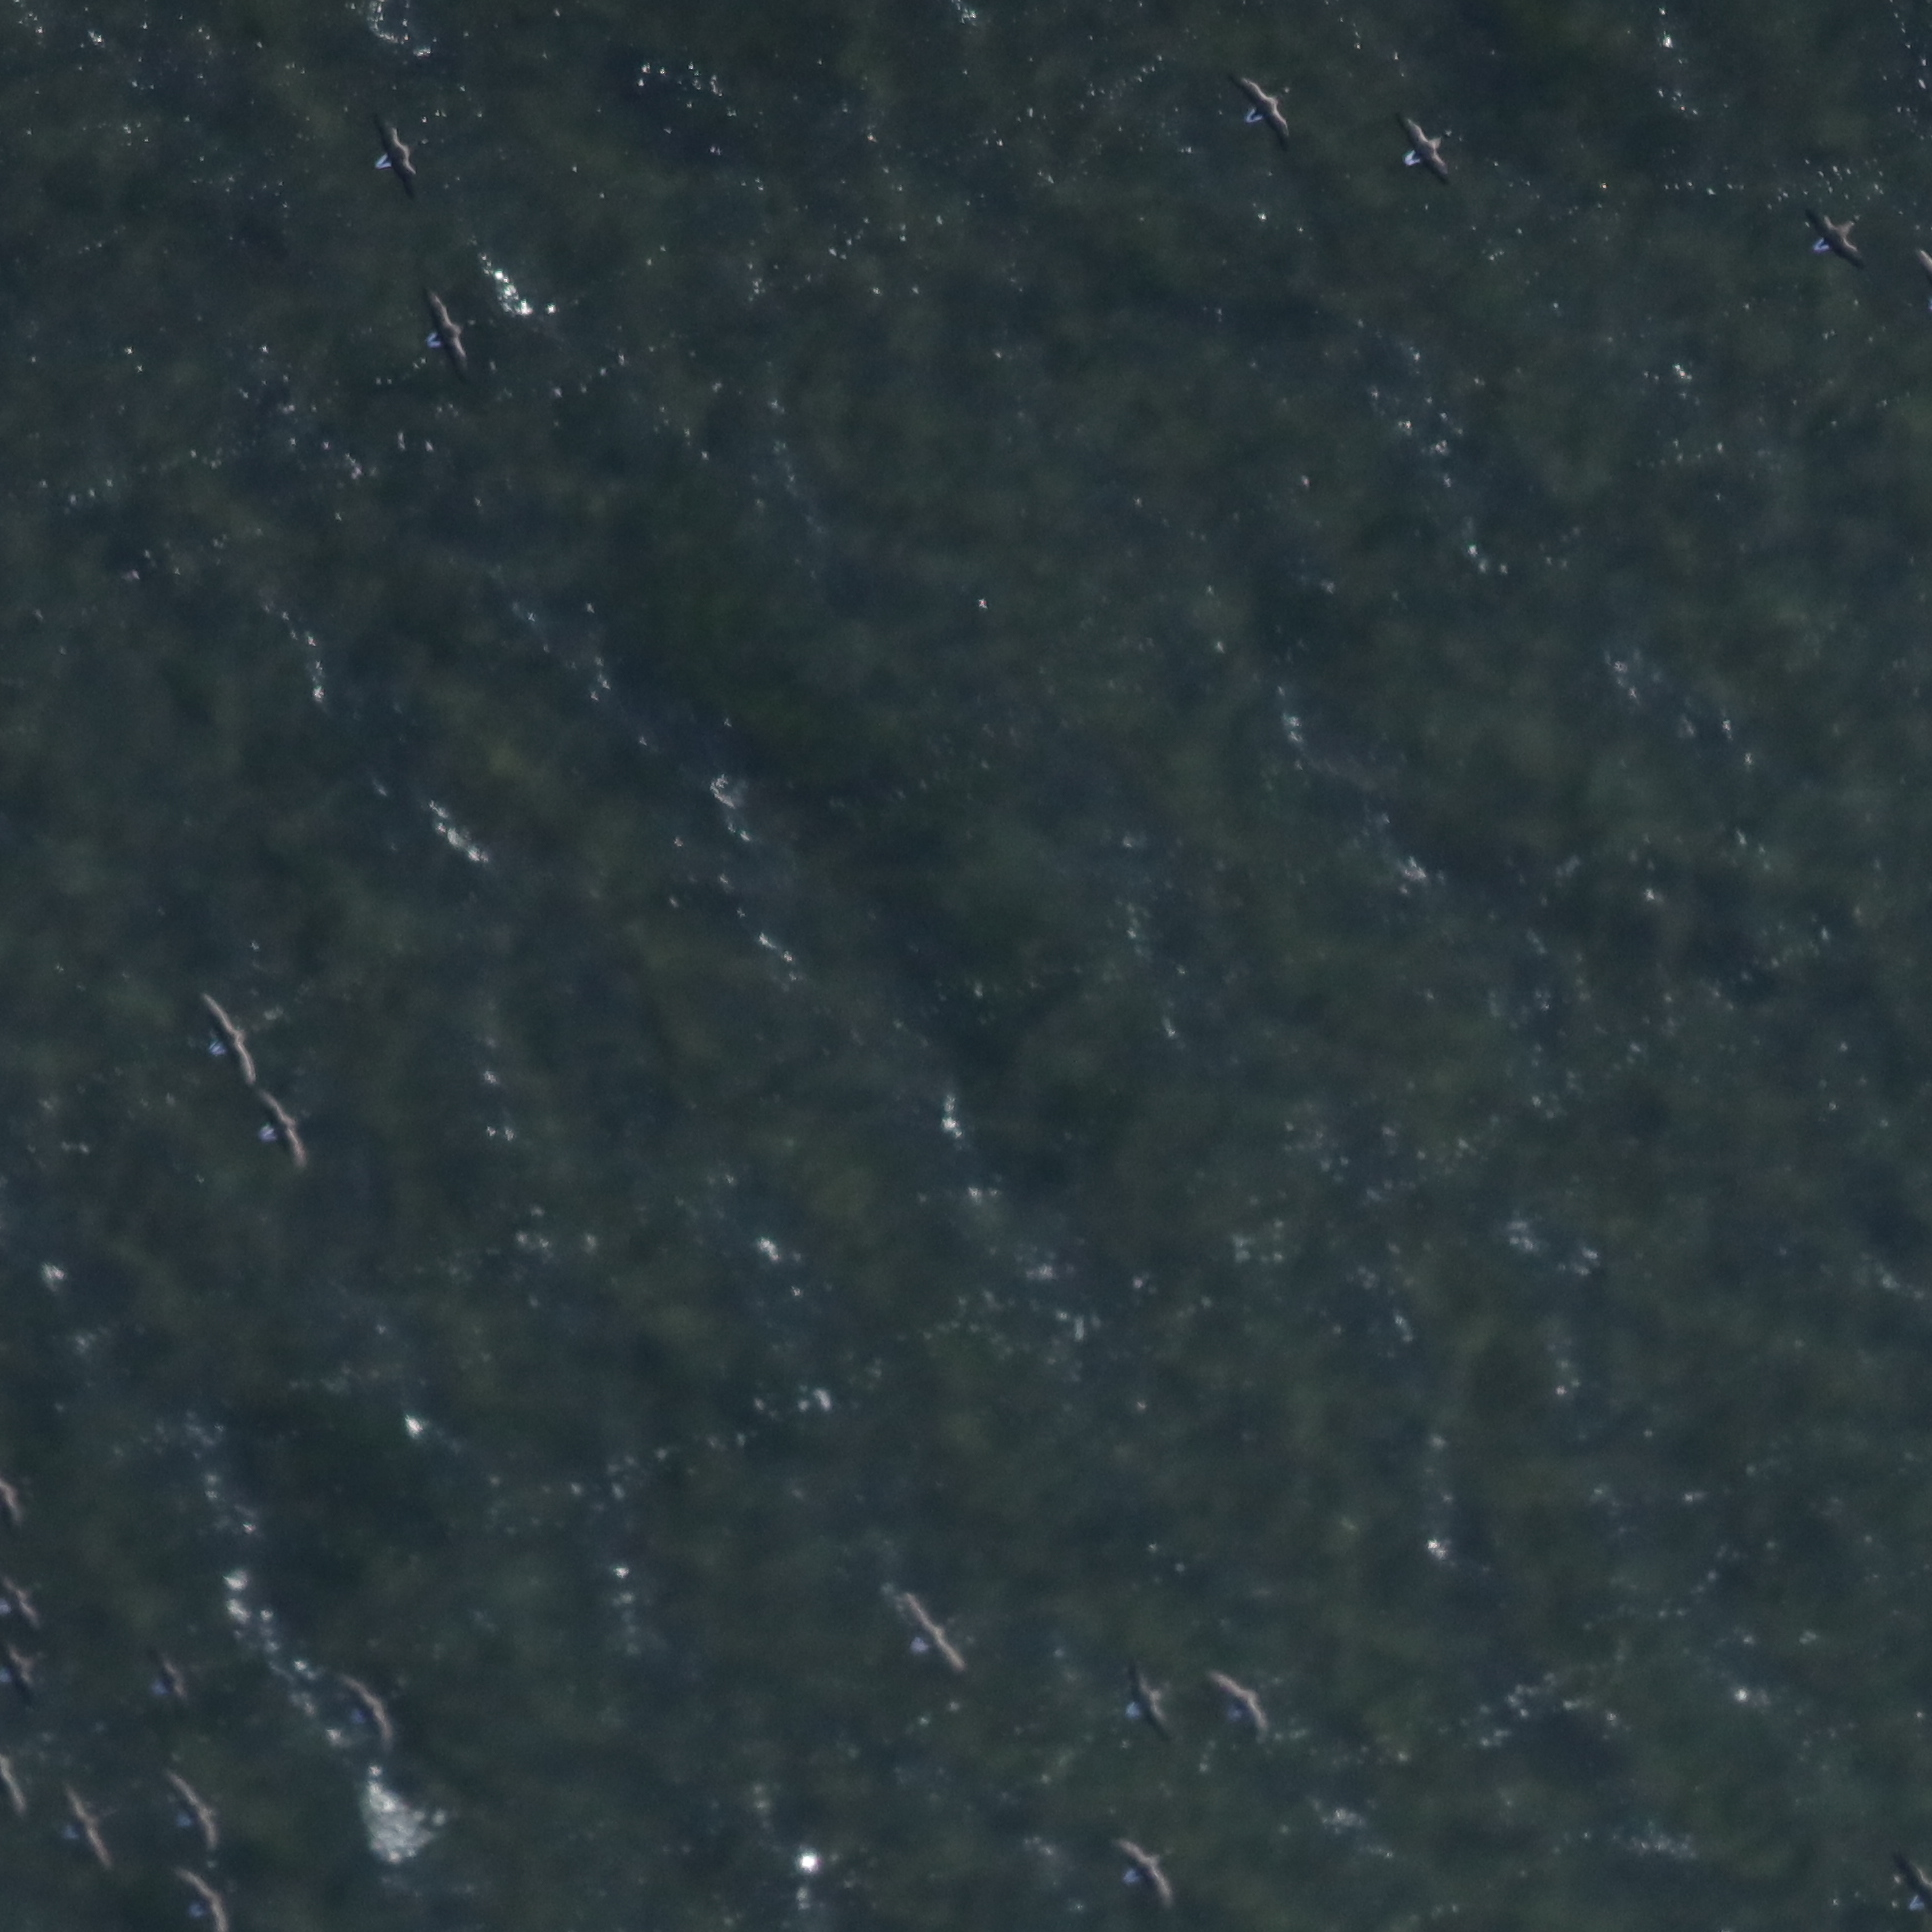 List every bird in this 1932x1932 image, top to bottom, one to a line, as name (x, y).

brant (1264, 110)
brant (1426, 149)
brant (400, 158)
brant (1833, 236)
brant (449, 335)
brant (230, 1044)
brant (288, 1133)
brant (5, 1498)
brant (19, 1605)
brant (931, 1632)
brant (19, 1672)
brant (169, 1681)
brant (1244, 1701)
brant (1148, 1708)
brant (374, 1713)
brant (195, 1815)
brant (83, 1827)
brant (1140, 1864)
brant (1932, 1891)
brant (206, 1904)